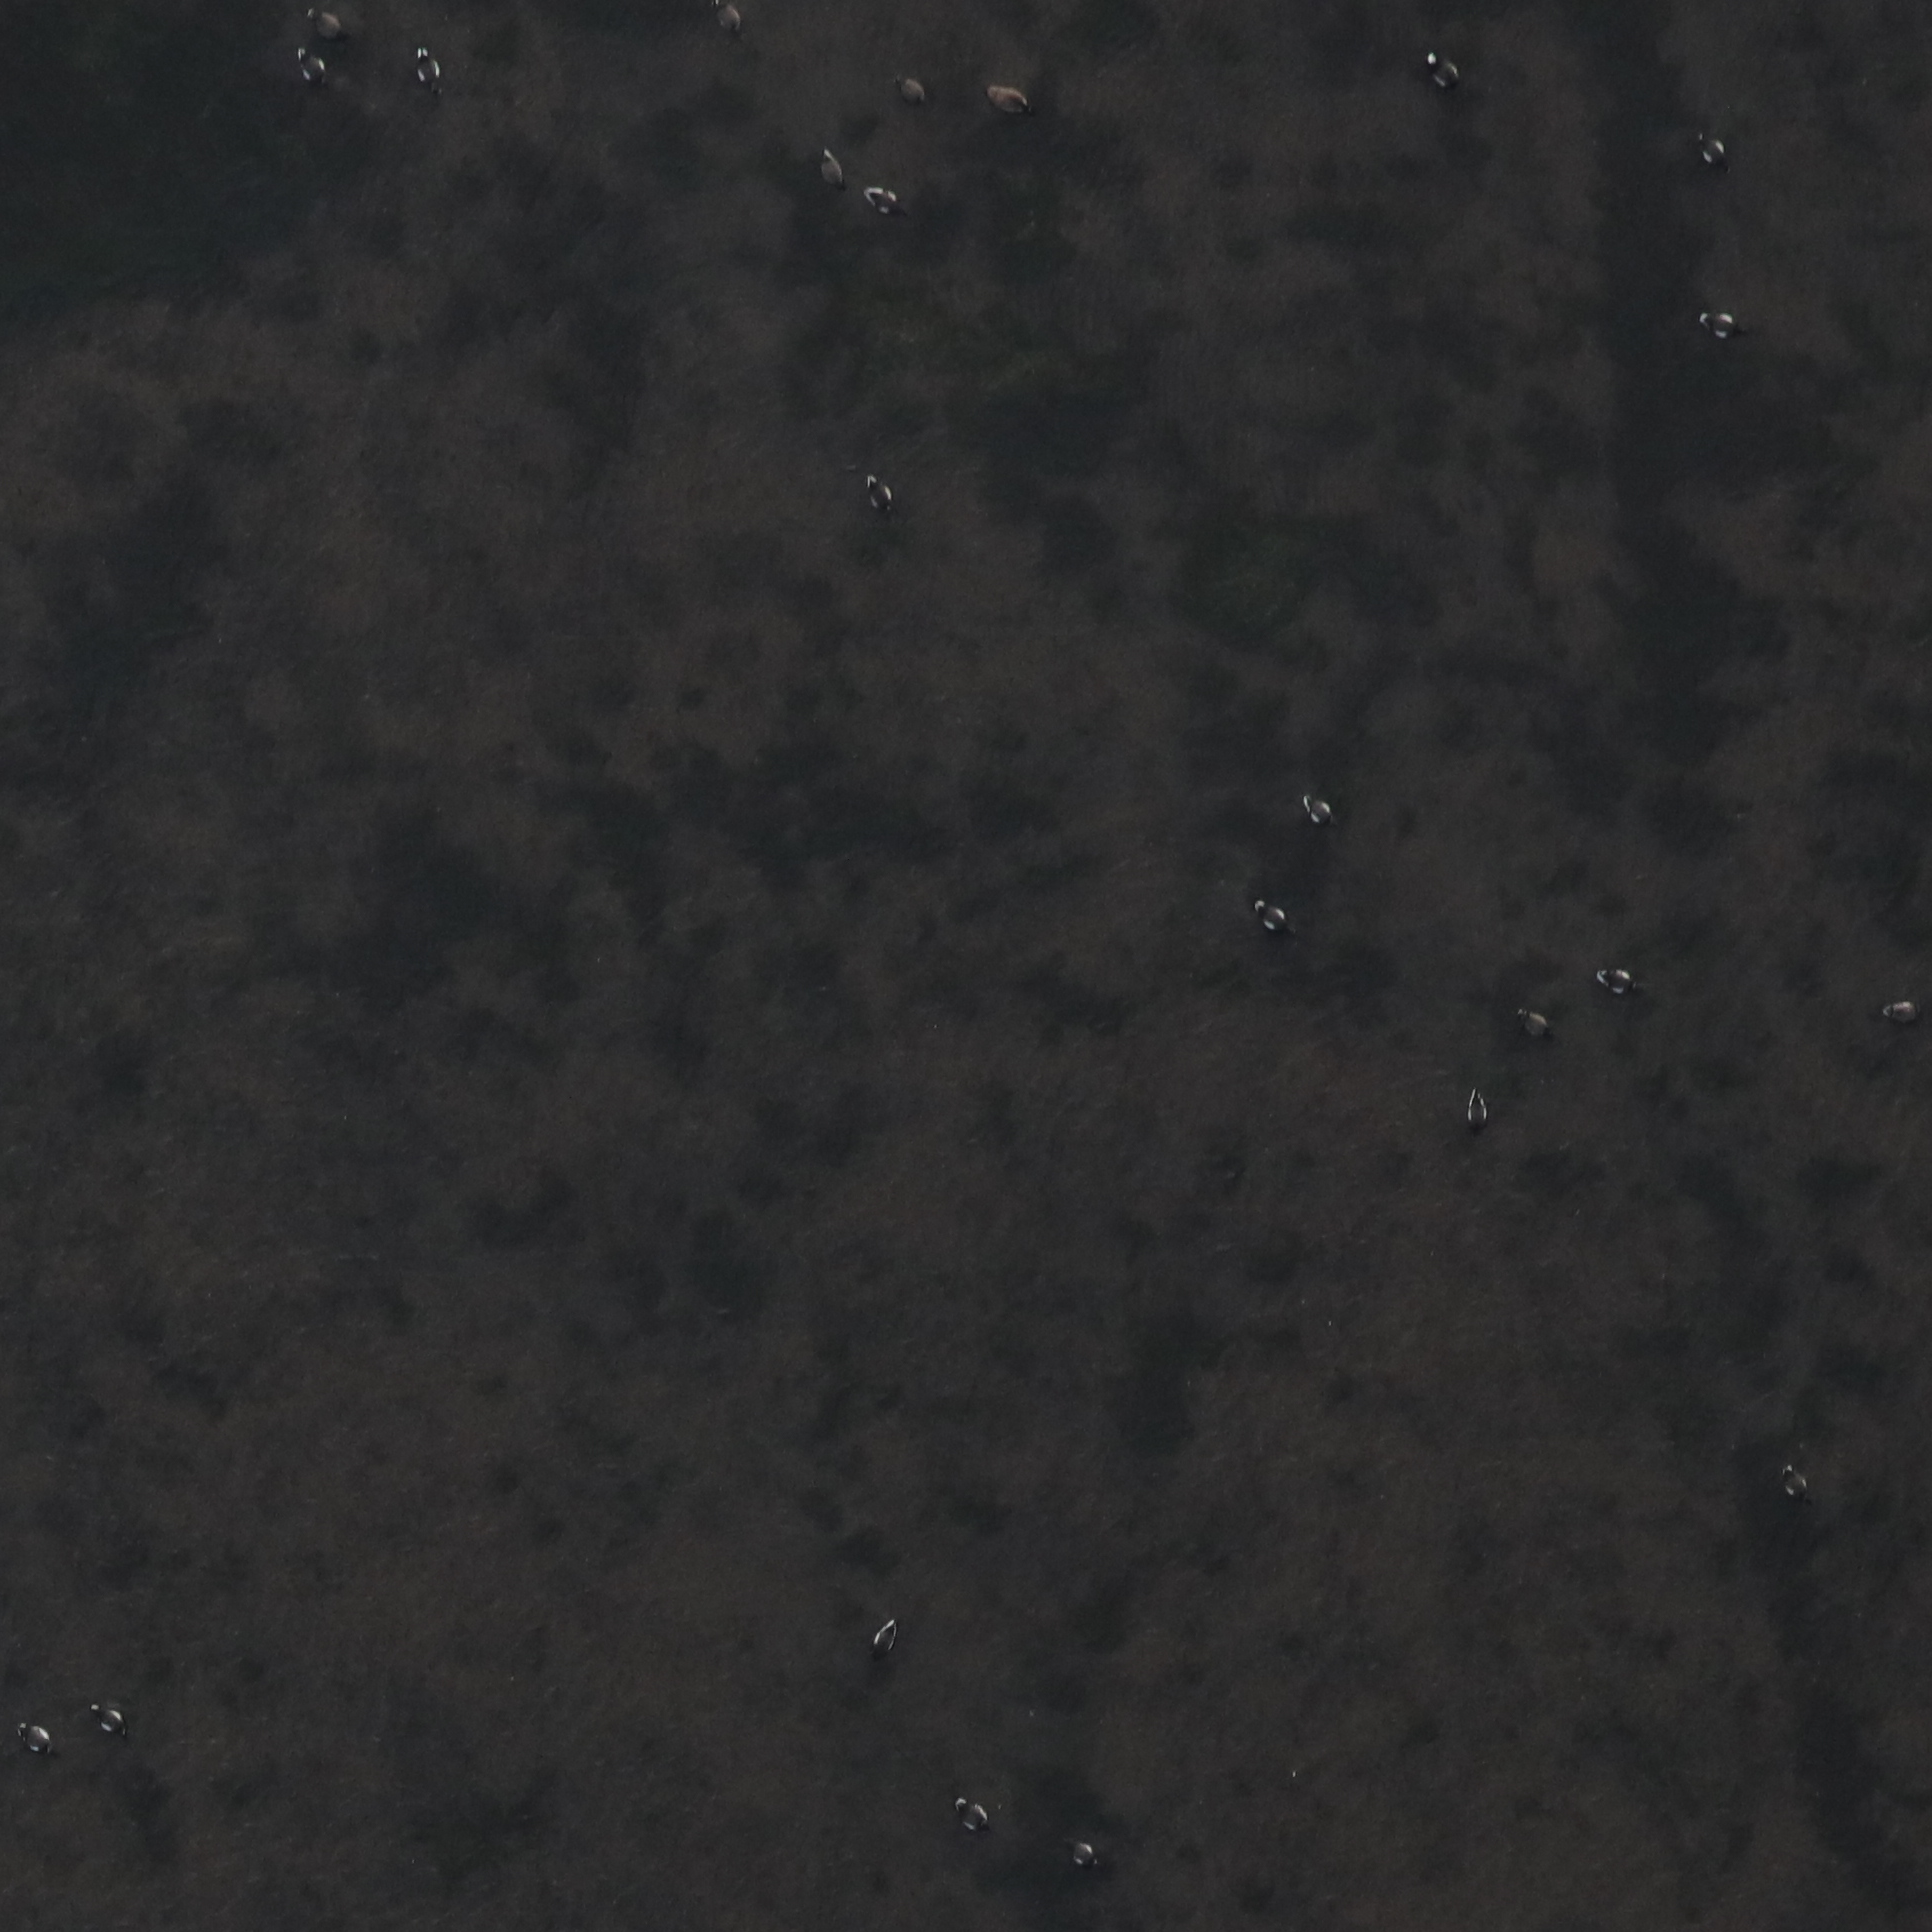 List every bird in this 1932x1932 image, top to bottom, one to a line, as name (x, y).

Canada goose (727, 18)
brant (326, 20)
brant (313, 66)
brant (429, 69)
brant (1444, 73)
Canada goose (911, 89)
Canada goose (1005, 97)
brant (1712, 150)
brant (831, 169)
brant (884, 199)
brant (1721, 325)
brant (879, 496)
brant (1317, 809)
brant (1271, 916)
brant (1617, 981)
brant (1902, 1011)
brant (1535, 1024)
brant (1478, 1111)
brant (1795, 1483)
brant (885, 1637)
brant (109, 1719)
brant (35, 1738)
brant (972, 1815)
brant (1085, 1854)